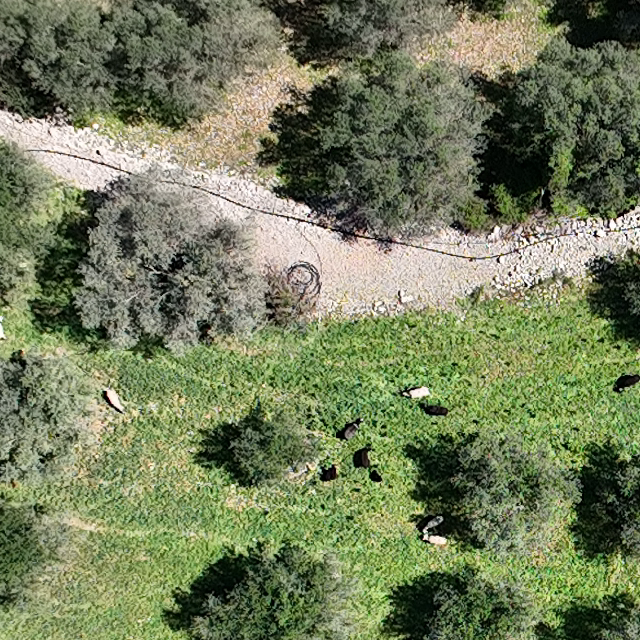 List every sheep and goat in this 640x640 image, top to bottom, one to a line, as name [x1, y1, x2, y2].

sheep [0, 315, 6, 341]
sheep [617, 374, 639, 393]
sheep [402, 386, 429, 399]
sheep [103, 389, 126, 411]
sheep [424, 406, 448, 417]
sheep [344, 418, 363, 440]
sheep [361, 448, 371, 468]
sheep [329, 465, 337, 479]
sheep [423, 516, 443, 533]
sheep [423, 534, 449, 545]